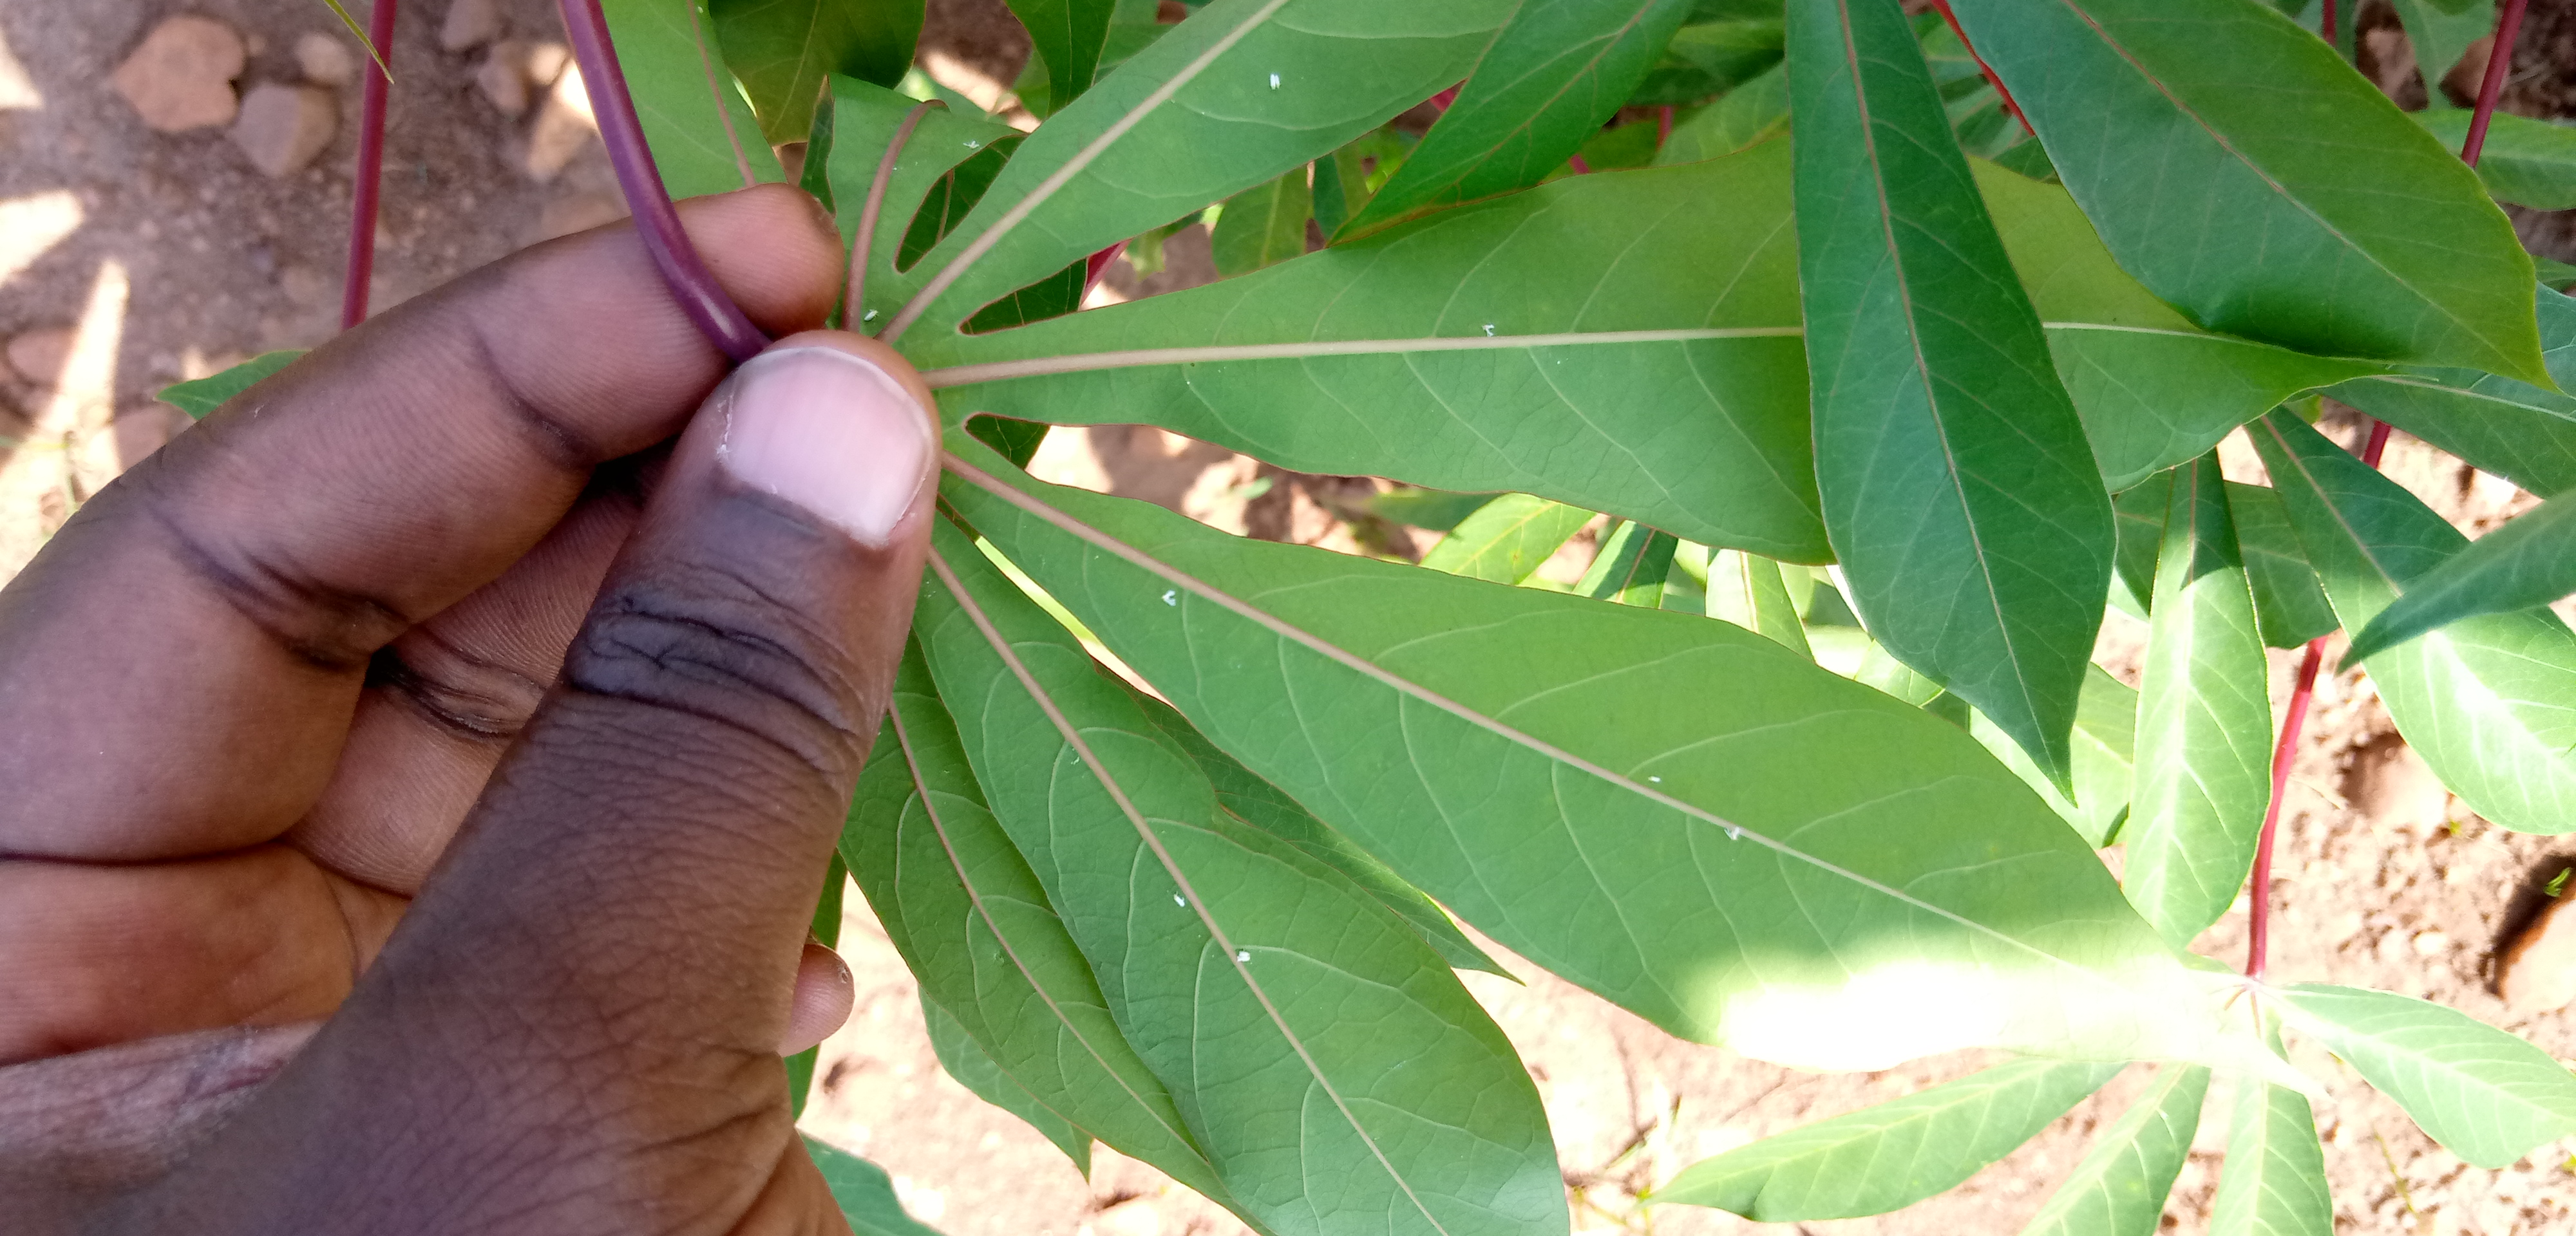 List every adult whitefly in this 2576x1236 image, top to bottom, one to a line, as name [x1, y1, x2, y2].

whitefly [1256, 54, 1303, 108]
whitefly [841, 295, 883, 324]
whitefly [1474, 306, 1501, 348]
whitefly [1144, 571, 1187, 621]
whitefly [1643, 758, 1671, 803]
whitefly [1713, 819, 1754, 861]
whitefly [1157, 880, 1200, 924]
whitefly [1222, 941, 1256, 973]